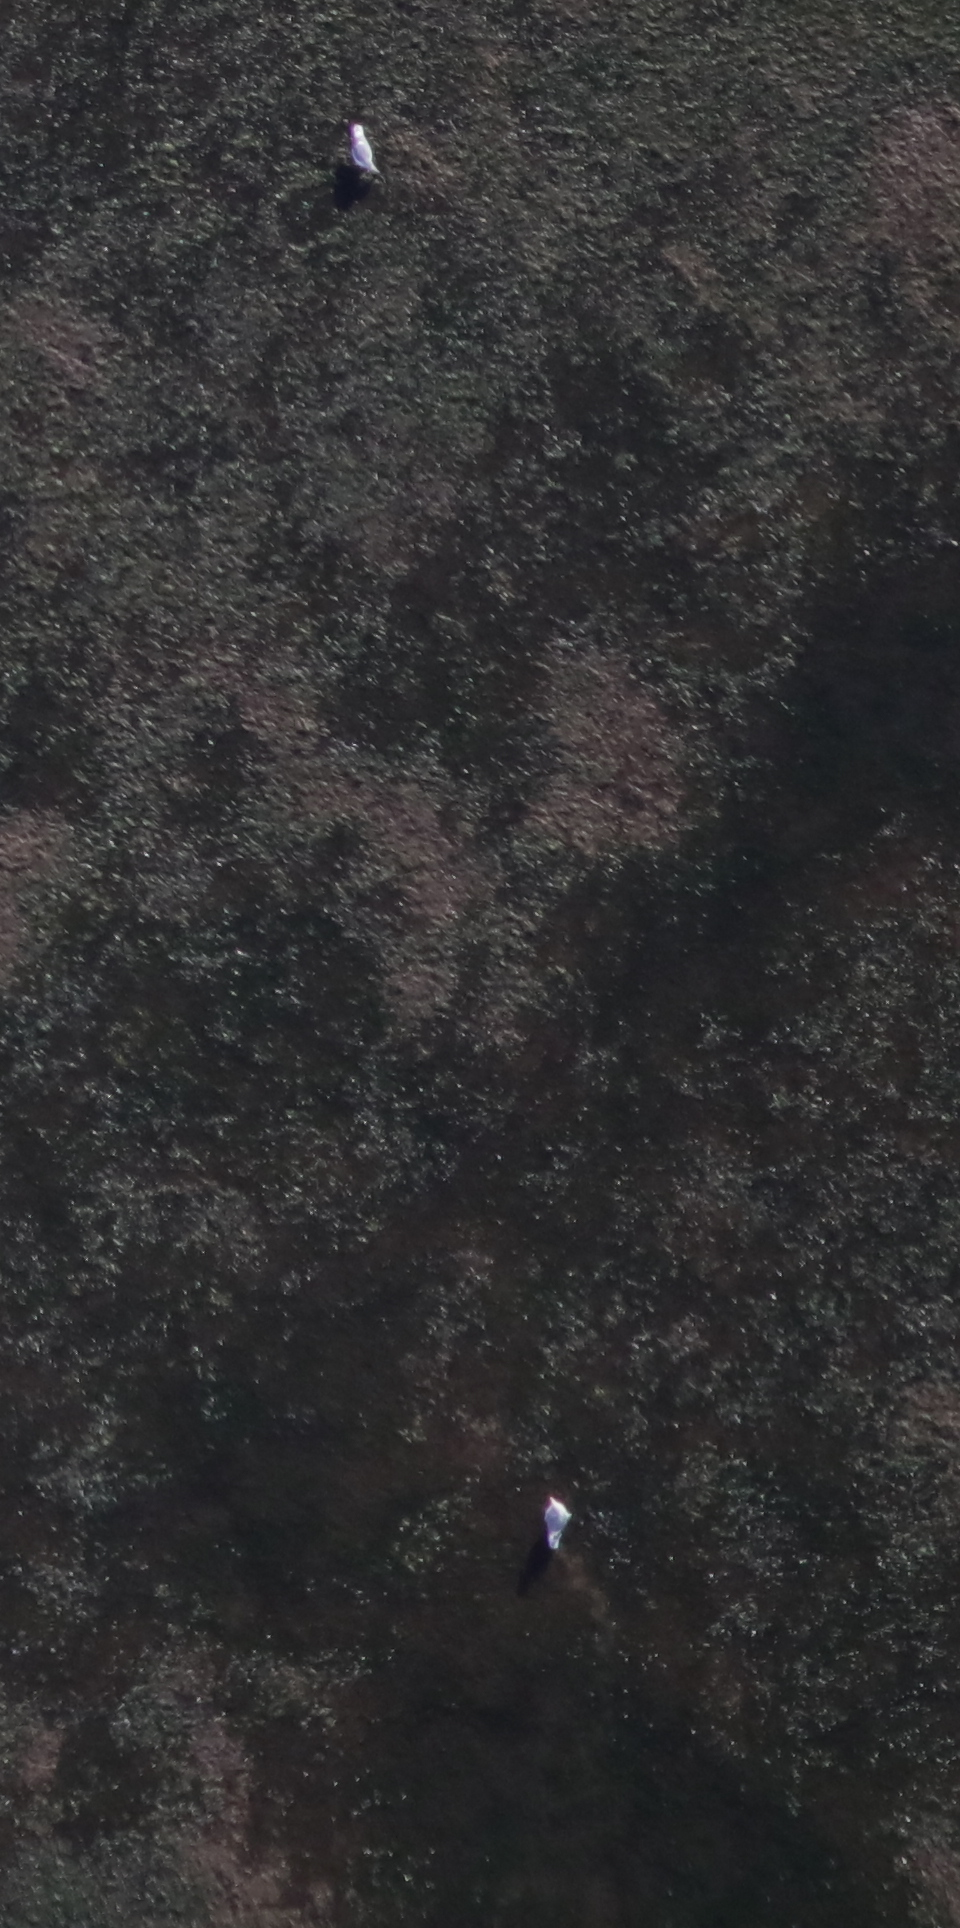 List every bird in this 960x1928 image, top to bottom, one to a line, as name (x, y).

gull (363, 149)
gull (555, 1522)